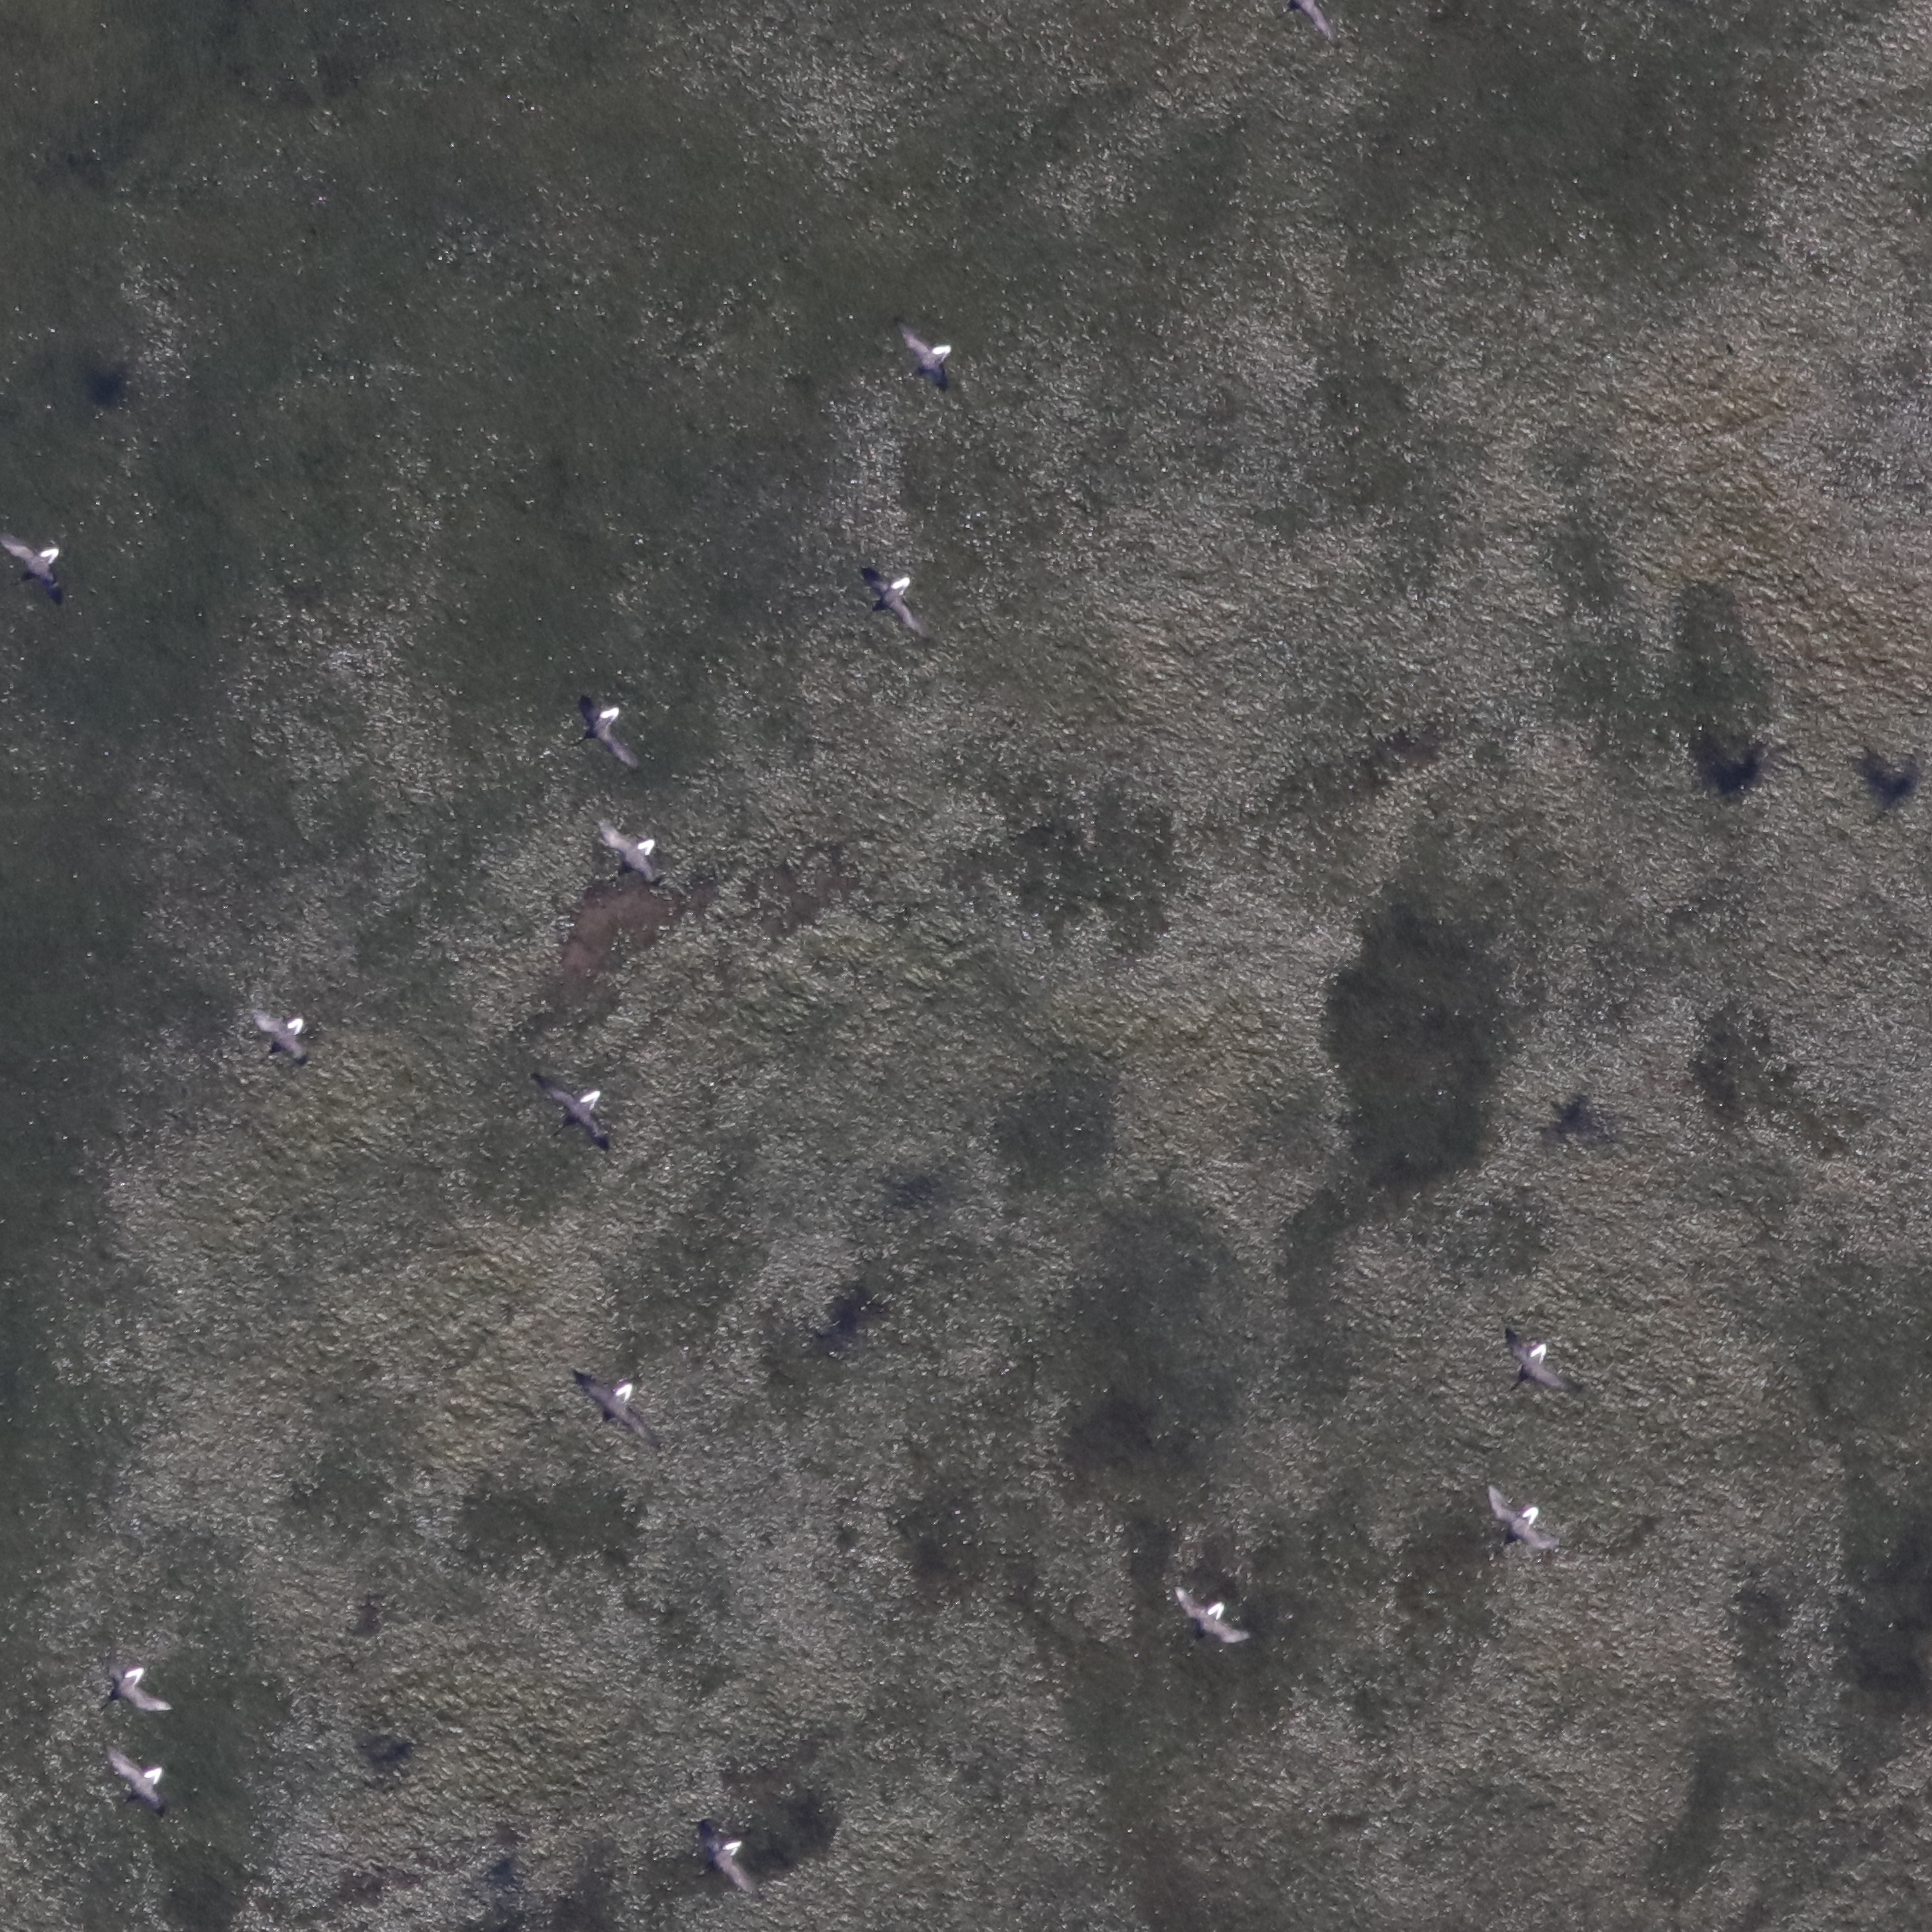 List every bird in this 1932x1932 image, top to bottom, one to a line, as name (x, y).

brant (929, 366)
brant (38, 569)
brant (885, 600)
brant (602, 736)
brant (640, 859)
brant (277, 1037)
brant (586, 1109)
brant (1540, 1363)
brant (622, 1406)
brant (1511, 1522)
brant (1208, 1623)
brant (133, 1697)
brant (141, 1786)
brant (725, 1859)